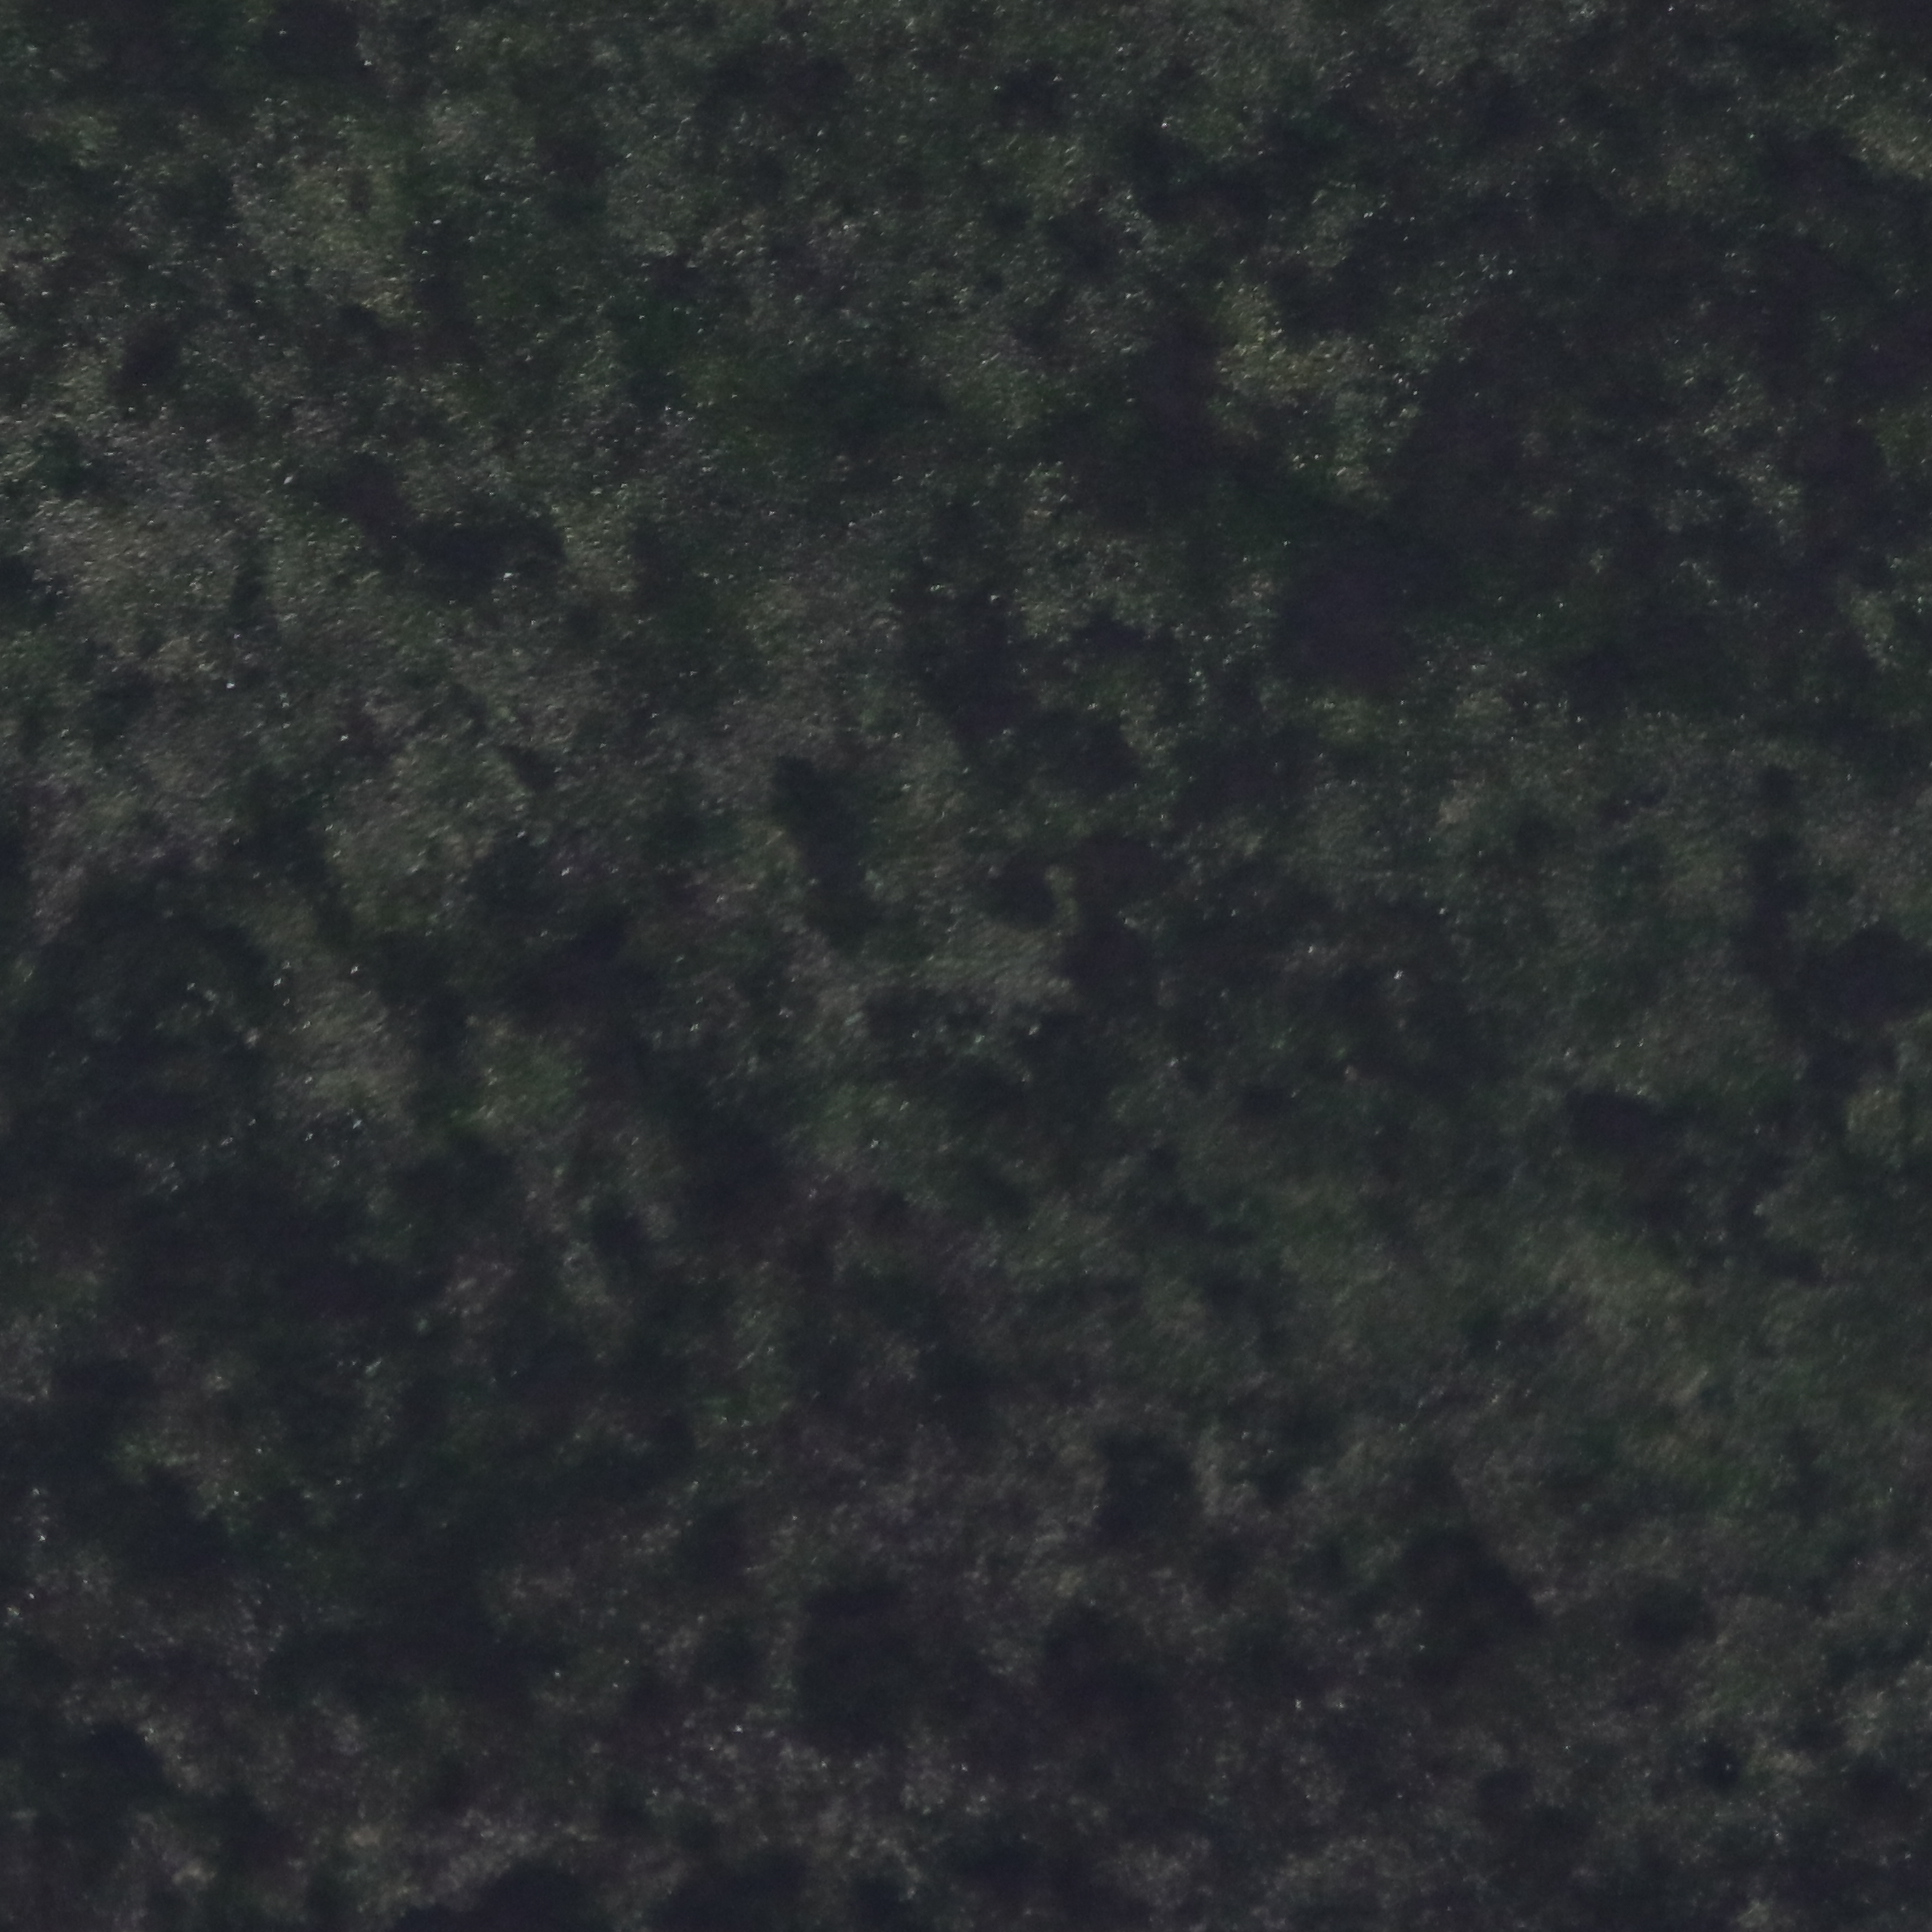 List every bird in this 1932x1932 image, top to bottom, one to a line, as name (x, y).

None